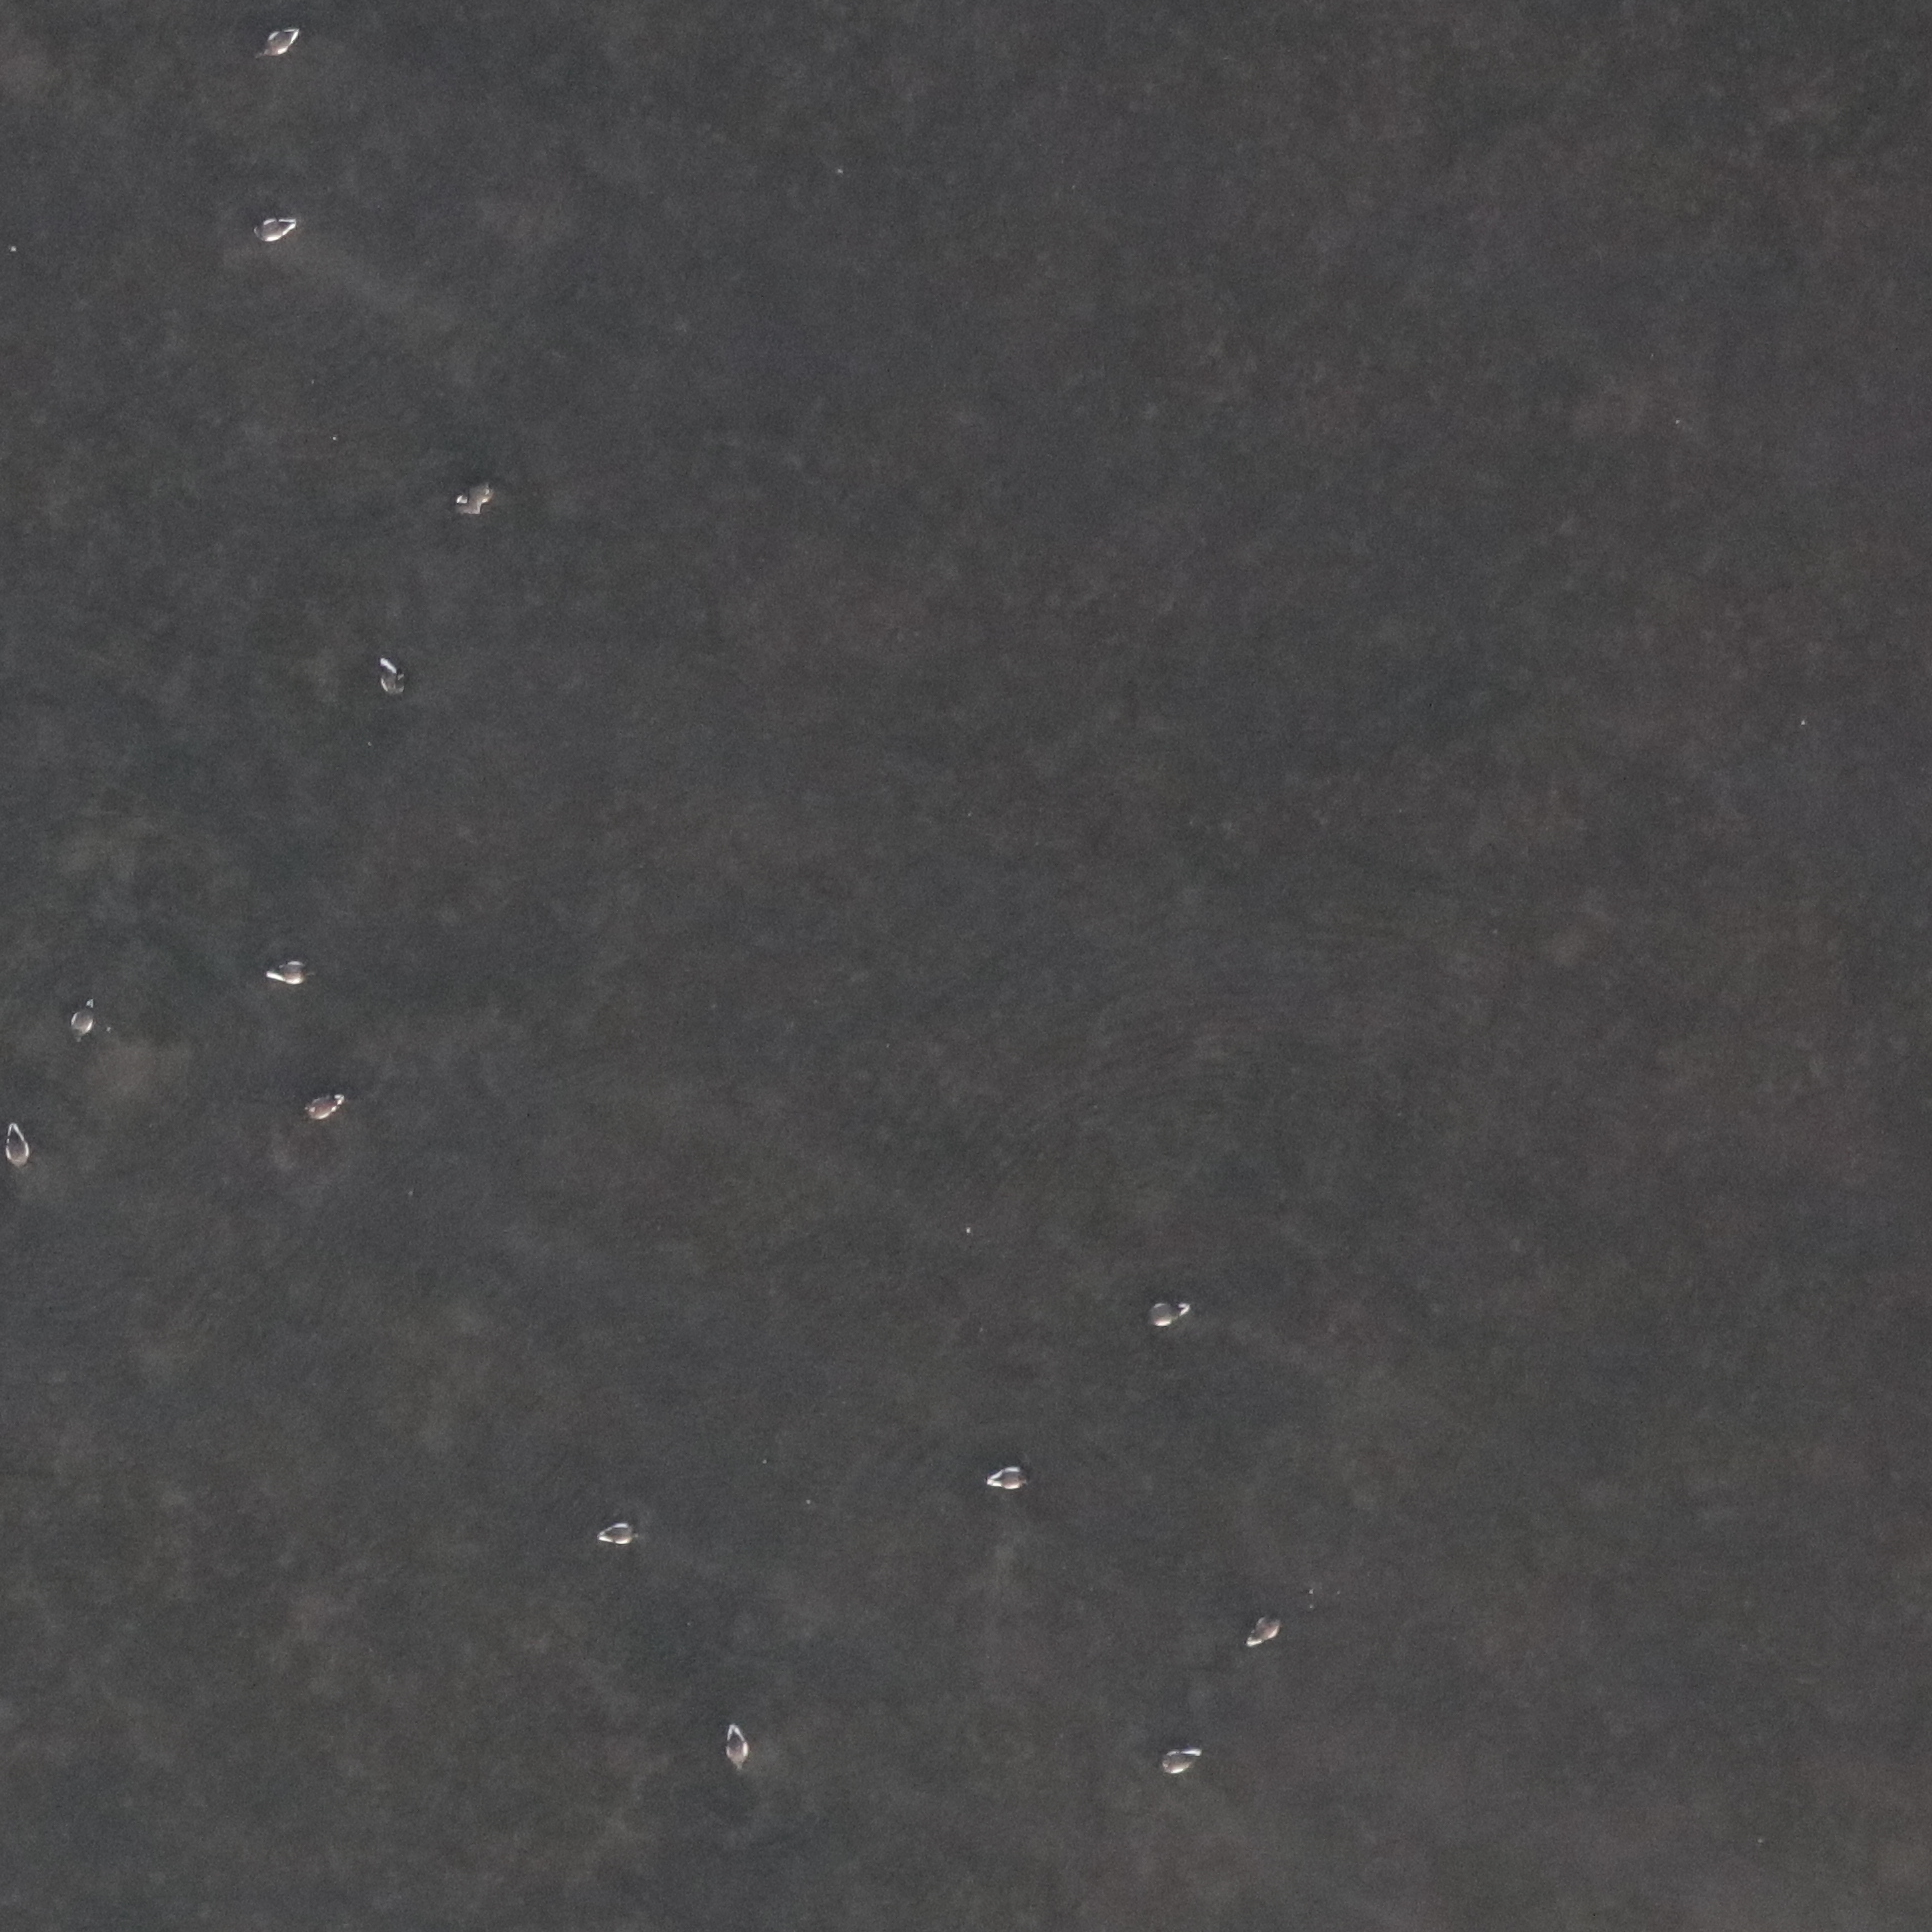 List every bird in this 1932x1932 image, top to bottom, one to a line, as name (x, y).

brant (279, 41)
brant (273, 229)
brant (474, 499)
brant (390, 678)
brant (287, 972)
brant (84, 1021)
brant (322, 1107)
brant (15, 1149)
brant (1167, 1313)
brant (1011, 1477)
brant (619, 1535)
brant (1265, 1629)
brant (736, 1747)
brant (1180, 1761)